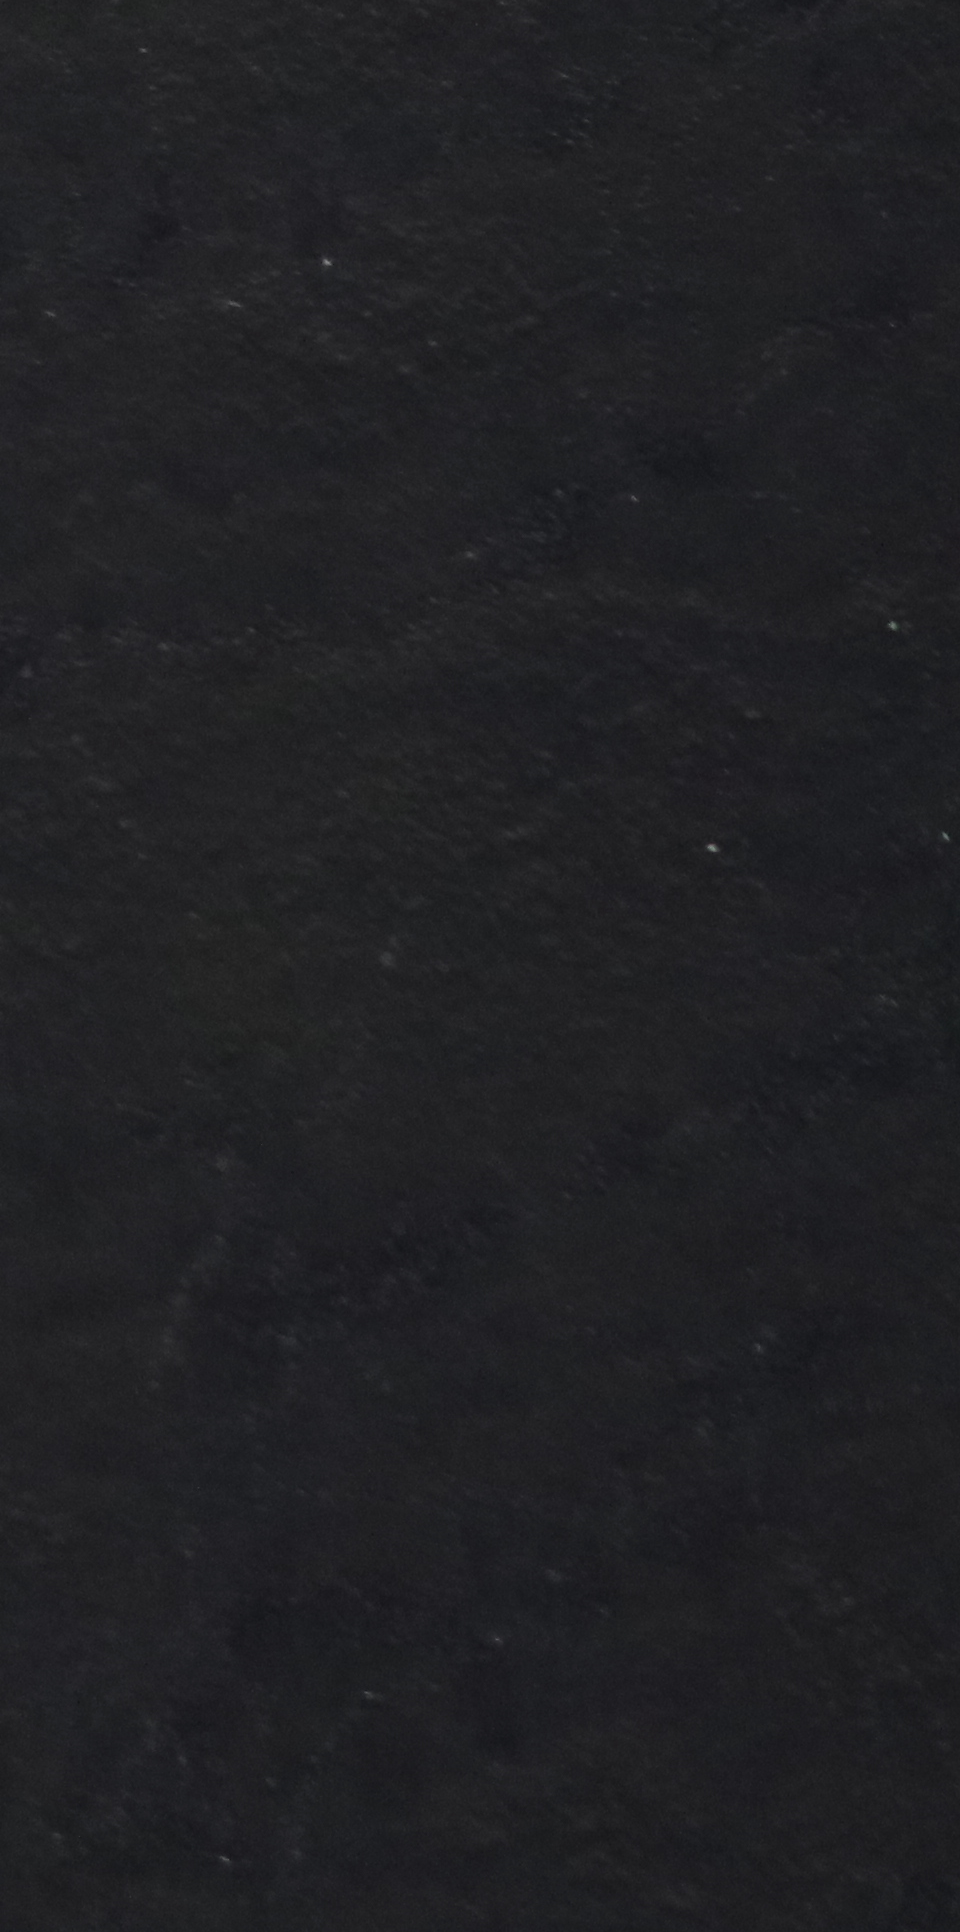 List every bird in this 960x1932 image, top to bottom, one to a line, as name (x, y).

None